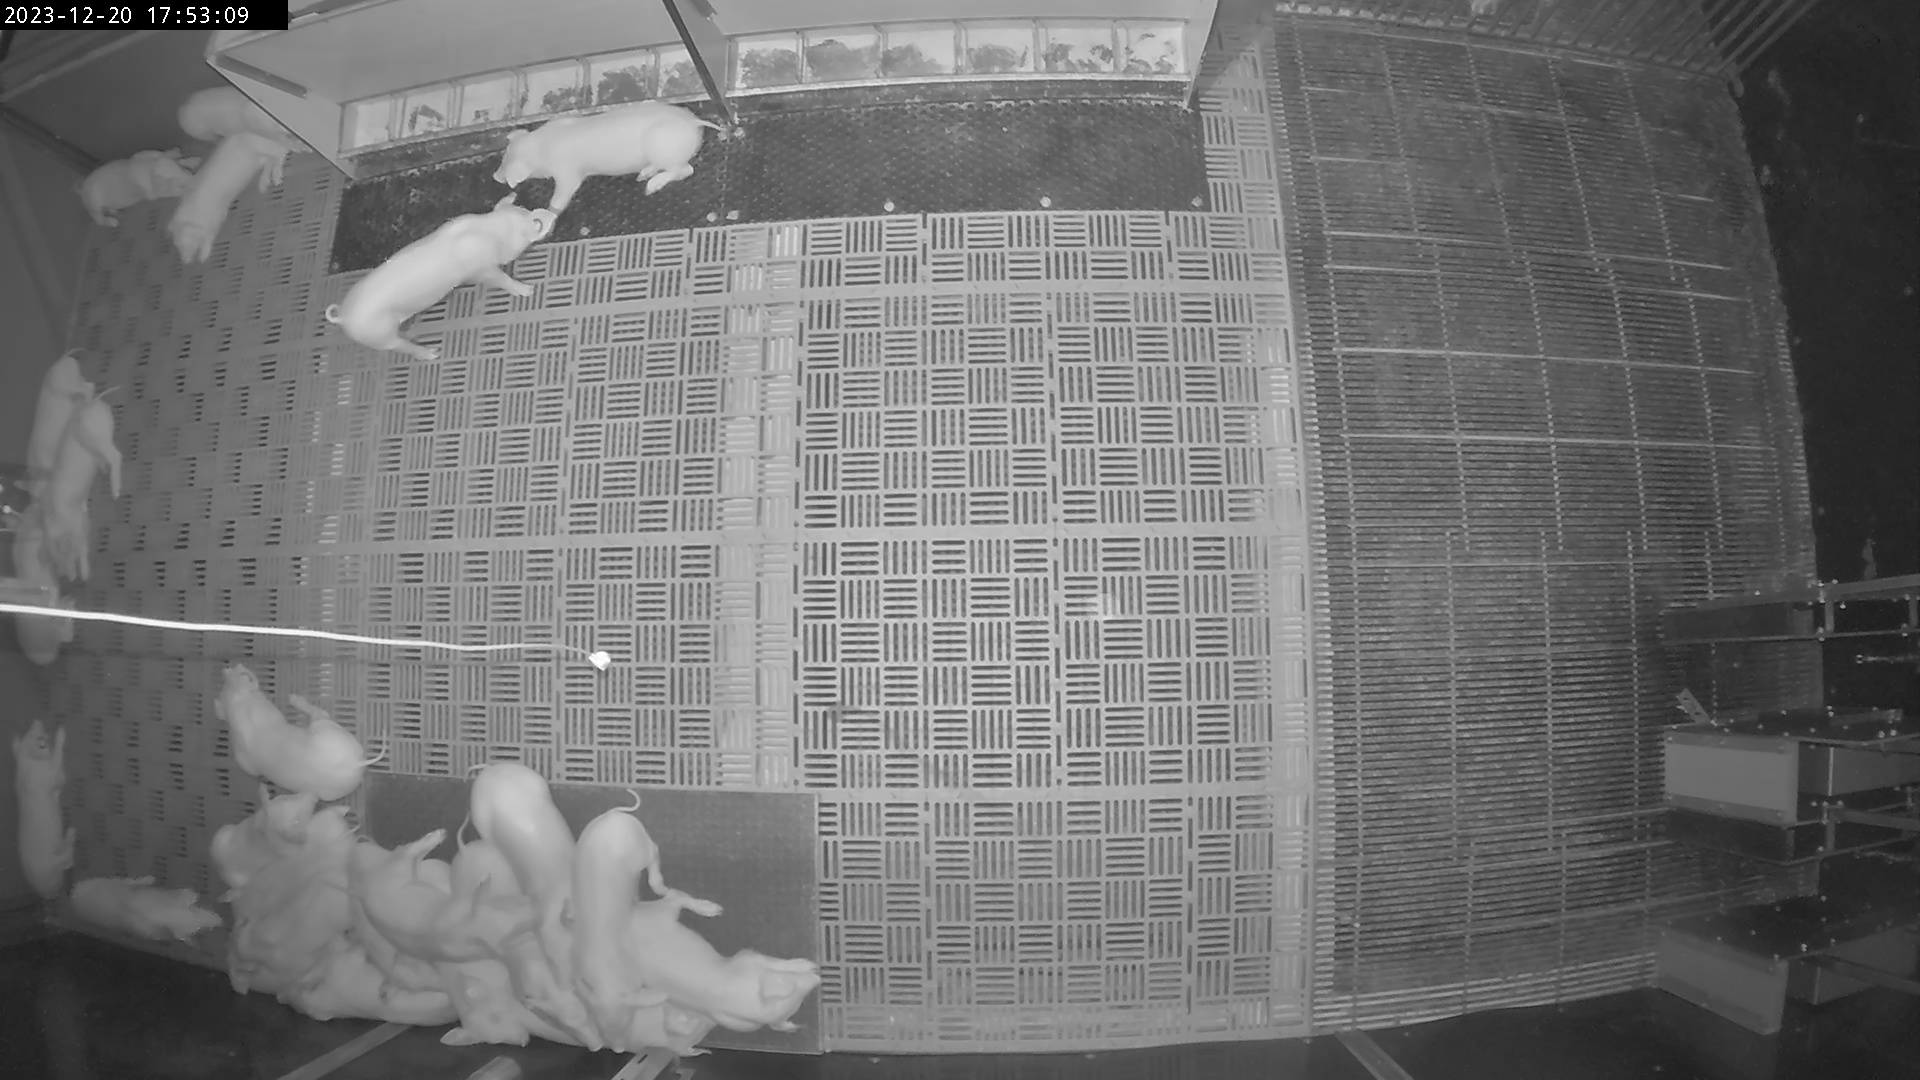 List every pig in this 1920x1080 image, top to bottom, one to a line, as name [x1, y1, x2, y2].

pig [180, 86, 312, 153]
pig [489, 102, 719, 214]
pig [164, 134, 285, 266]
pig [76, 146, 201, 229]
pig [323, 189, 562, 362]
pig [11, 345, 95, 500]
pig [36, 382, 127, 584]
pig [0, 501, 76, 668]
pig [211, 662, 383, 804]
pig [9, 721, 75, 900]
pig [465, 762, 573, 992]
pig [209, 781, 321, 890]
pig [570, 788, 668, 1055]
pig [216, 805, 361, 930]
pig [449, 811, 607, 1054]
pig [344, 828, 543, 962]
pig [345, 835, 449, 1005]
pig [416, 858, 531, 1048]
pig [224, 868, 357, 976]
pig [67, 874, 225, 953]
pig [632, 888, 825, 1037]
pig [276, 942, 458, 1028]
pig [227, 950, 299, 996]
pig [511, 999, 718, 1058]